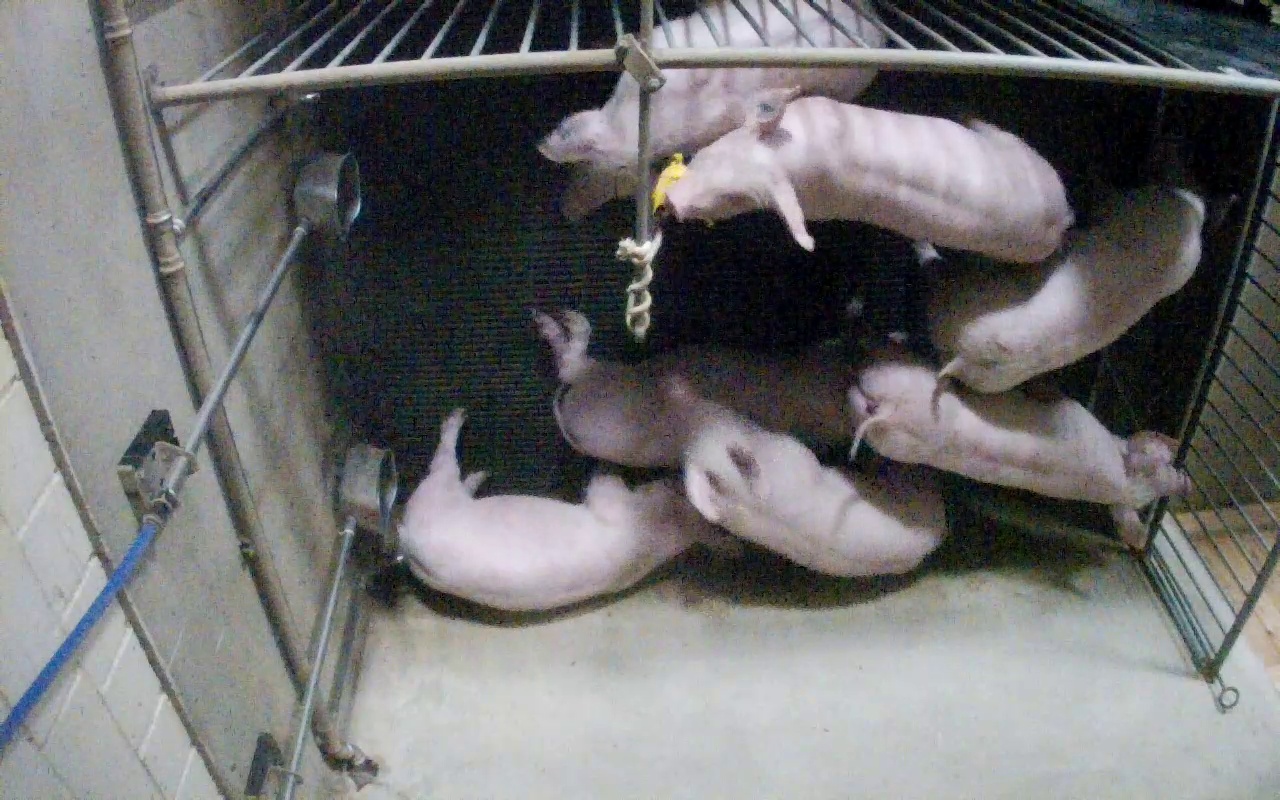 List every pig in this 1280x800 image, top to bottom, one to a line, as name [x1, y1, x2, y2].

pig [537, 2, 886, 223]
pig [666, 86, 1077, 263]
pig [913, 146, 1238, 395]
pig [532, 299, 909, 470]
pig [844, 350, 1192, 547]
pig [661, 373, 949, 578]
pig [394, 408, 745, 613]